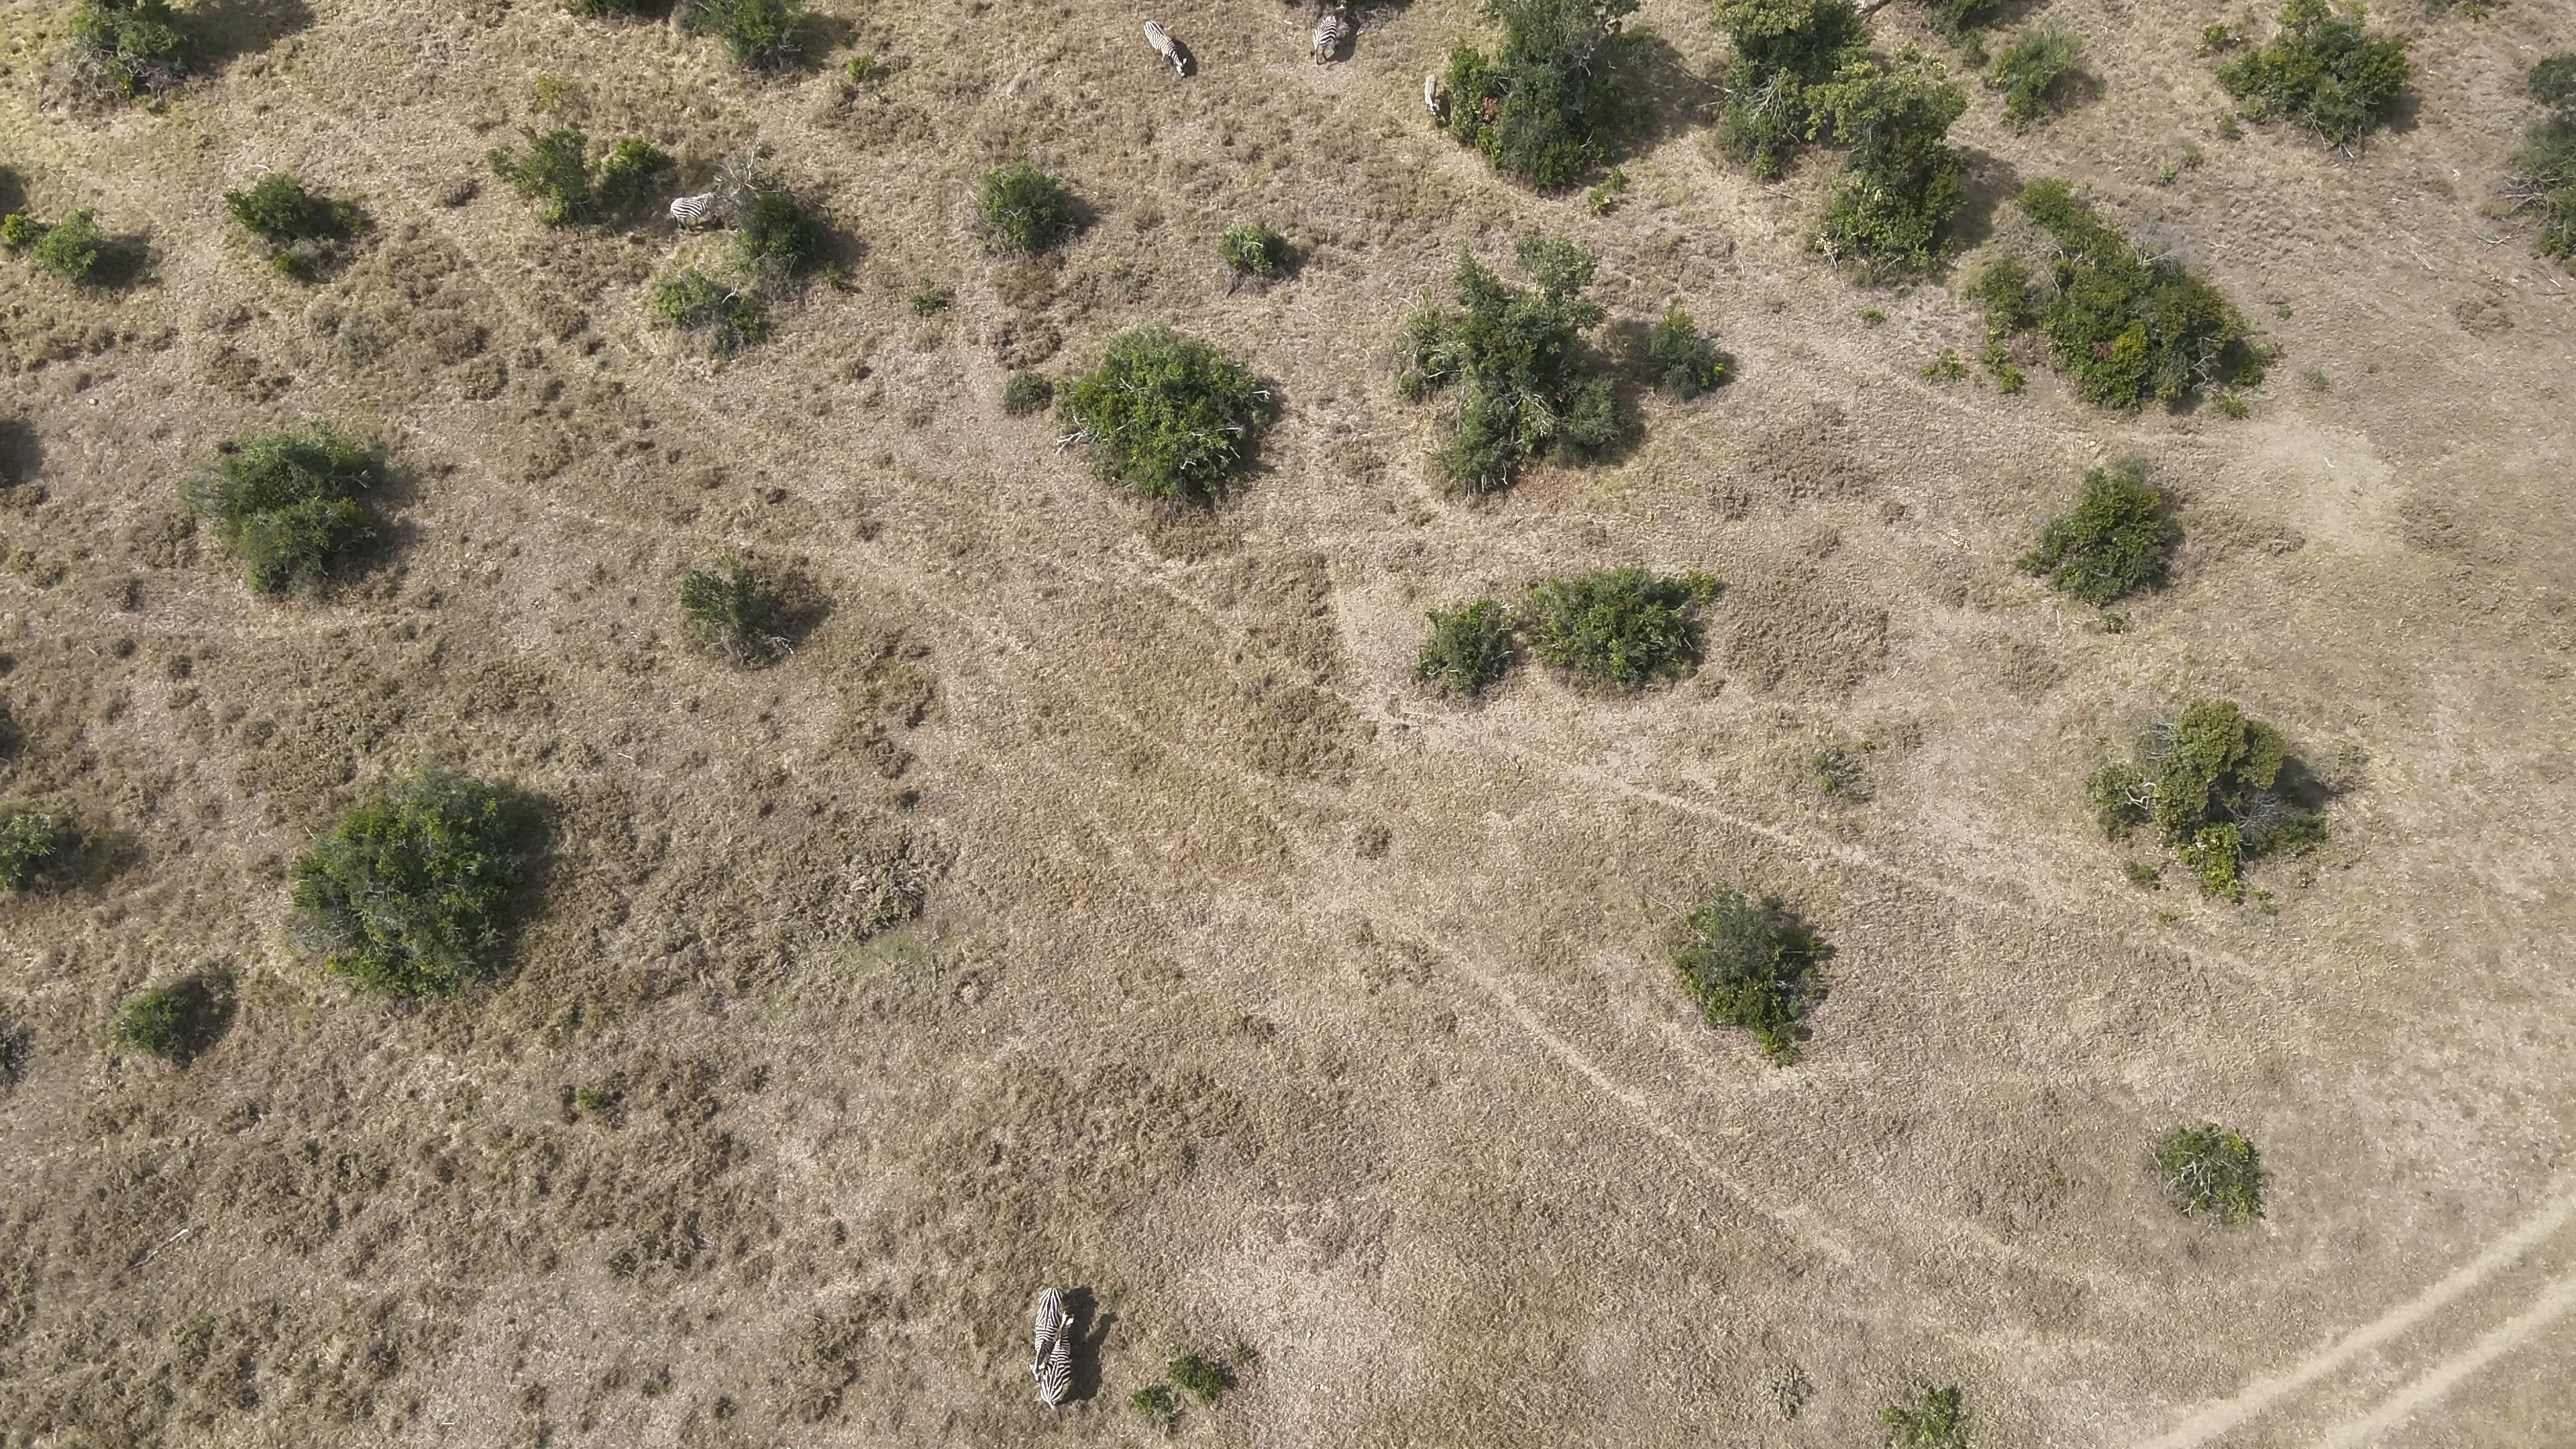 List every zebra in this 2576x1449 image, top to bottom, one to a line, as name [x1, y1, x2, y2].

zebra [1308, 6, 1351, 68]
zebra [1157, 29, 1193, 78]
zebra [1420, 68, 1446, 122]
zebra [668, 190, 728, 228]
zebra [1033, 1294, 1057, 1353]
zebra [1039, 1364, 1065, 1410]